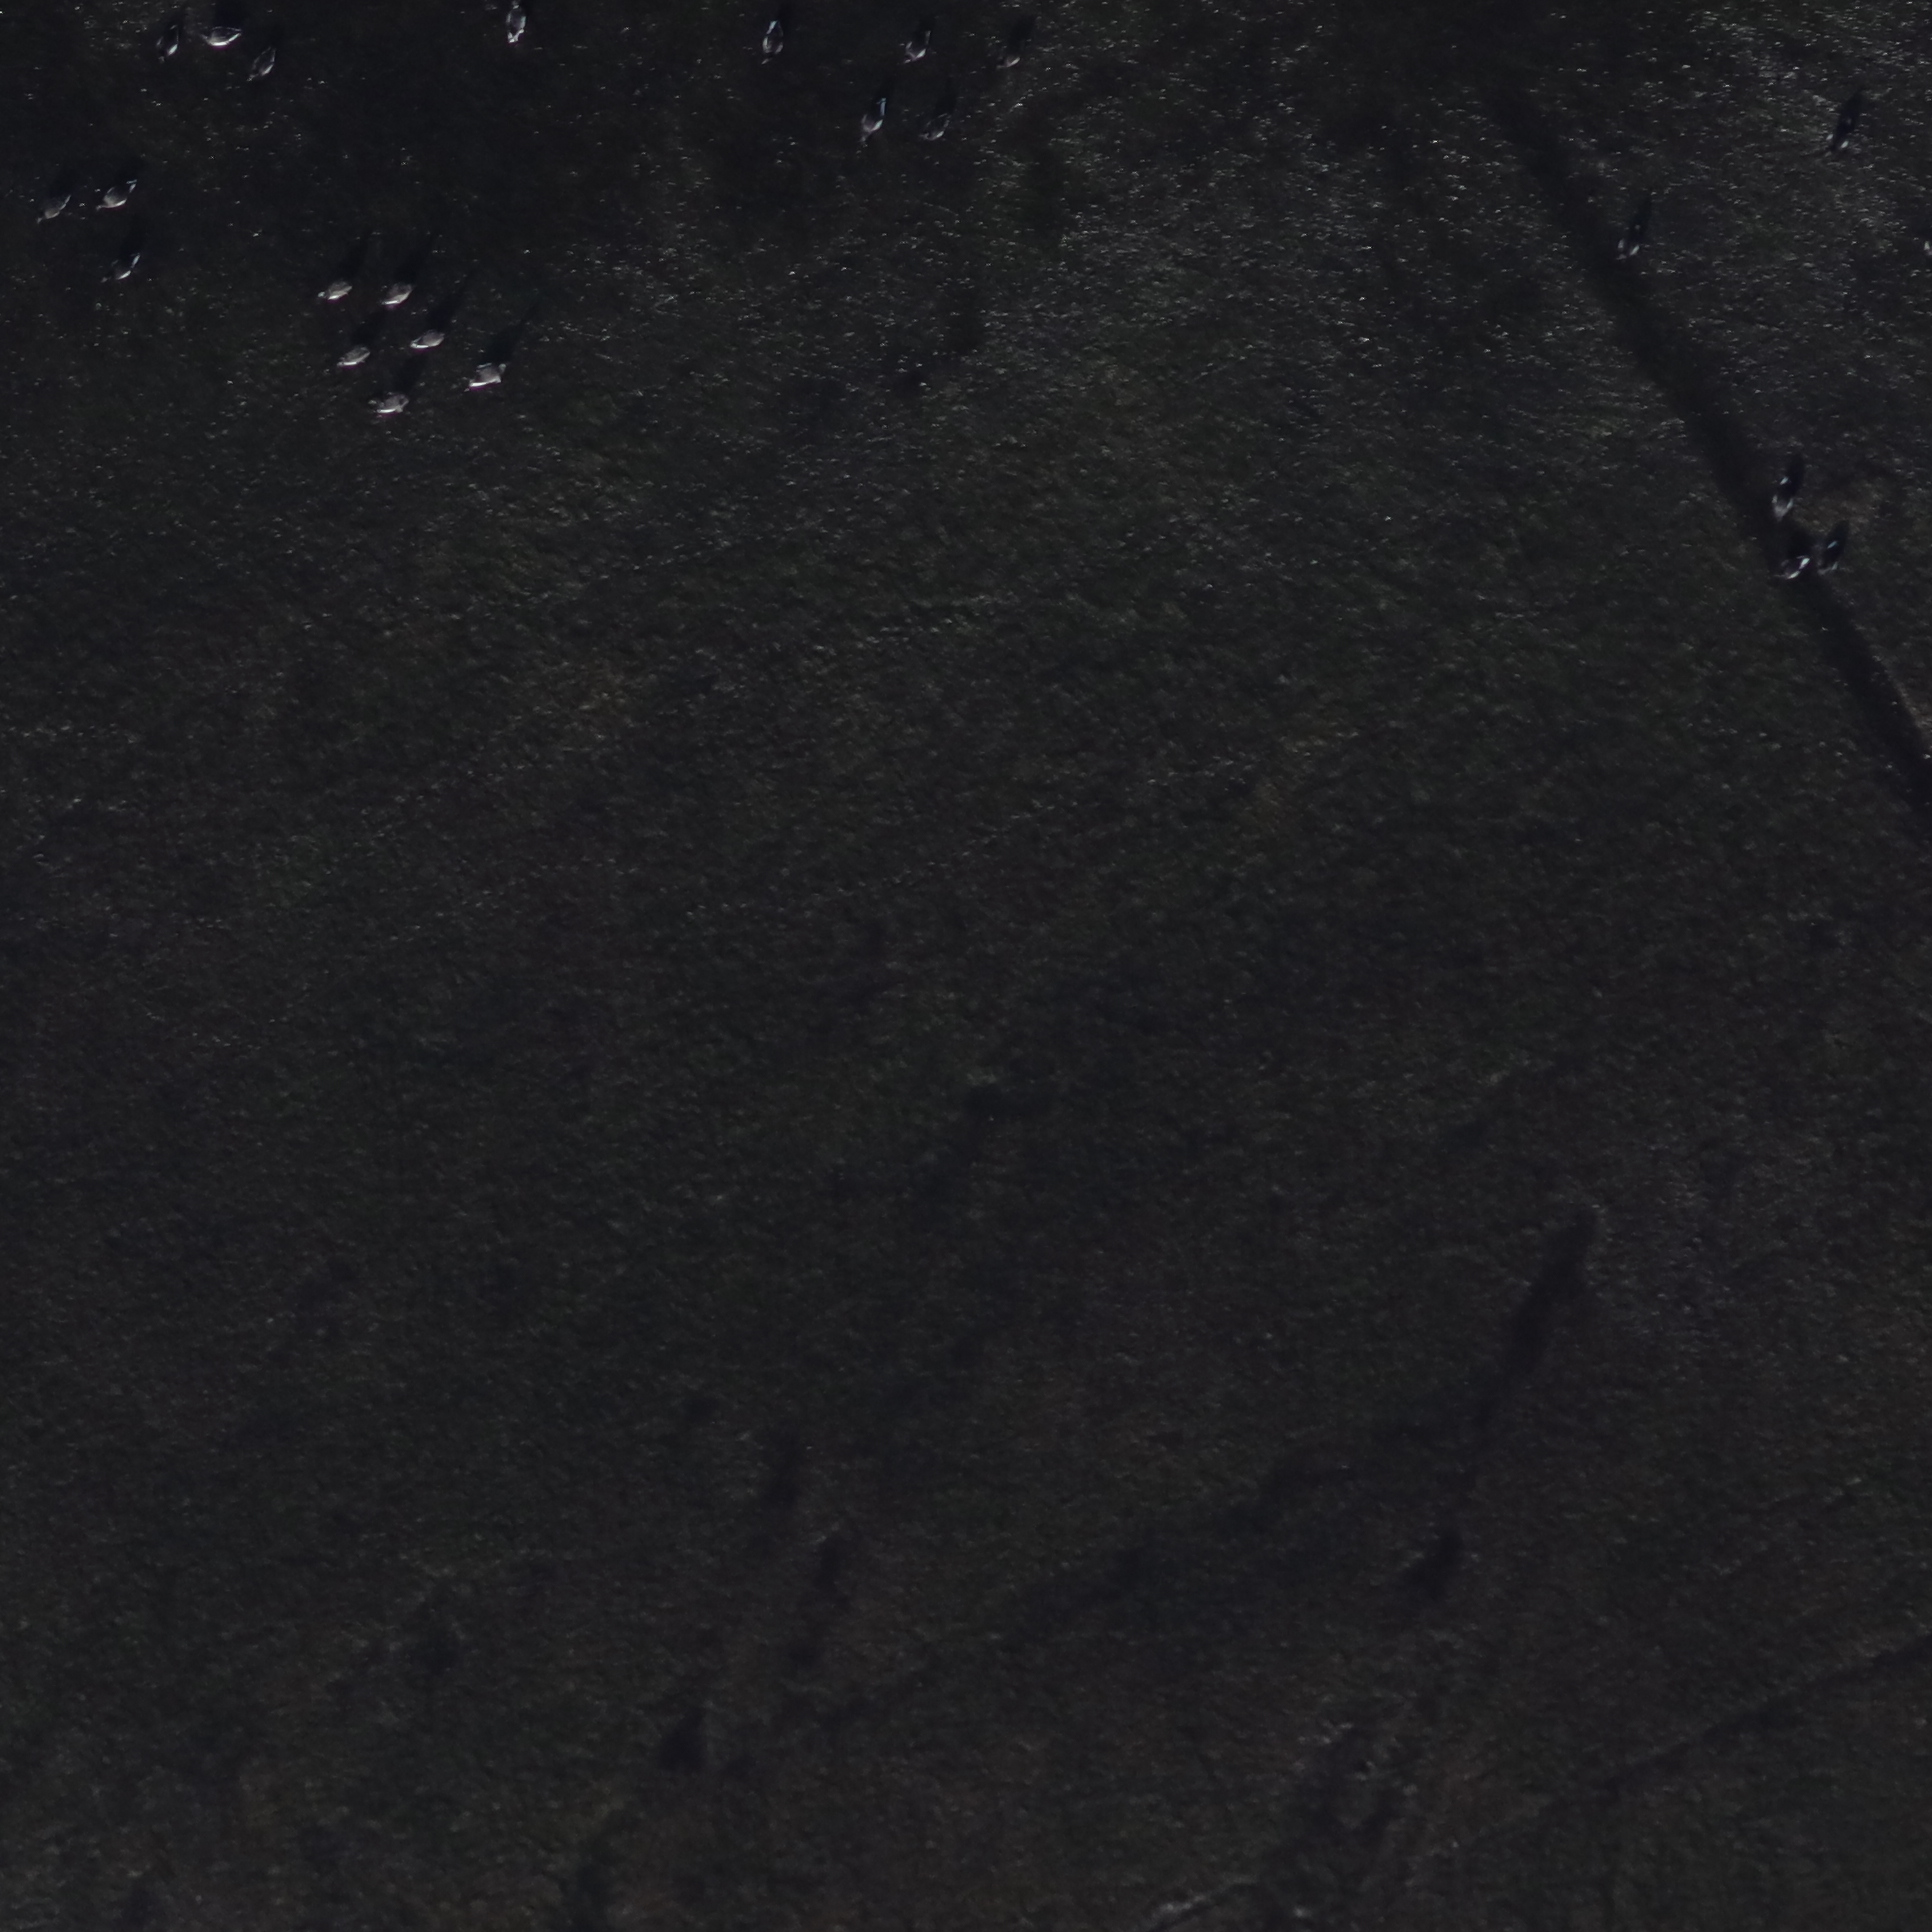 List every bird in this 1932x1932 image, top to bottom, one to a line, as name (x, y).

brant (515, 23)
brant (220, 36)
brant (772, 45)
brant (172, 46)
brant (922, 51)
brant (1012, 51)
brant (265, 65)
brant (870, 122)
brant (935, 126)
brant (1834, 142)
brant (116, 195)
brant (58, 208)
brant (1626, 247)
brant (128, 267)
brant (330, 285)
brant (401, 296)
brant (428, 338)
brant (352, 357)
brant (486, 375)
brant (390, 402)
brant (1783, 503)
brant (1833, 552)
brant (1789, 564)